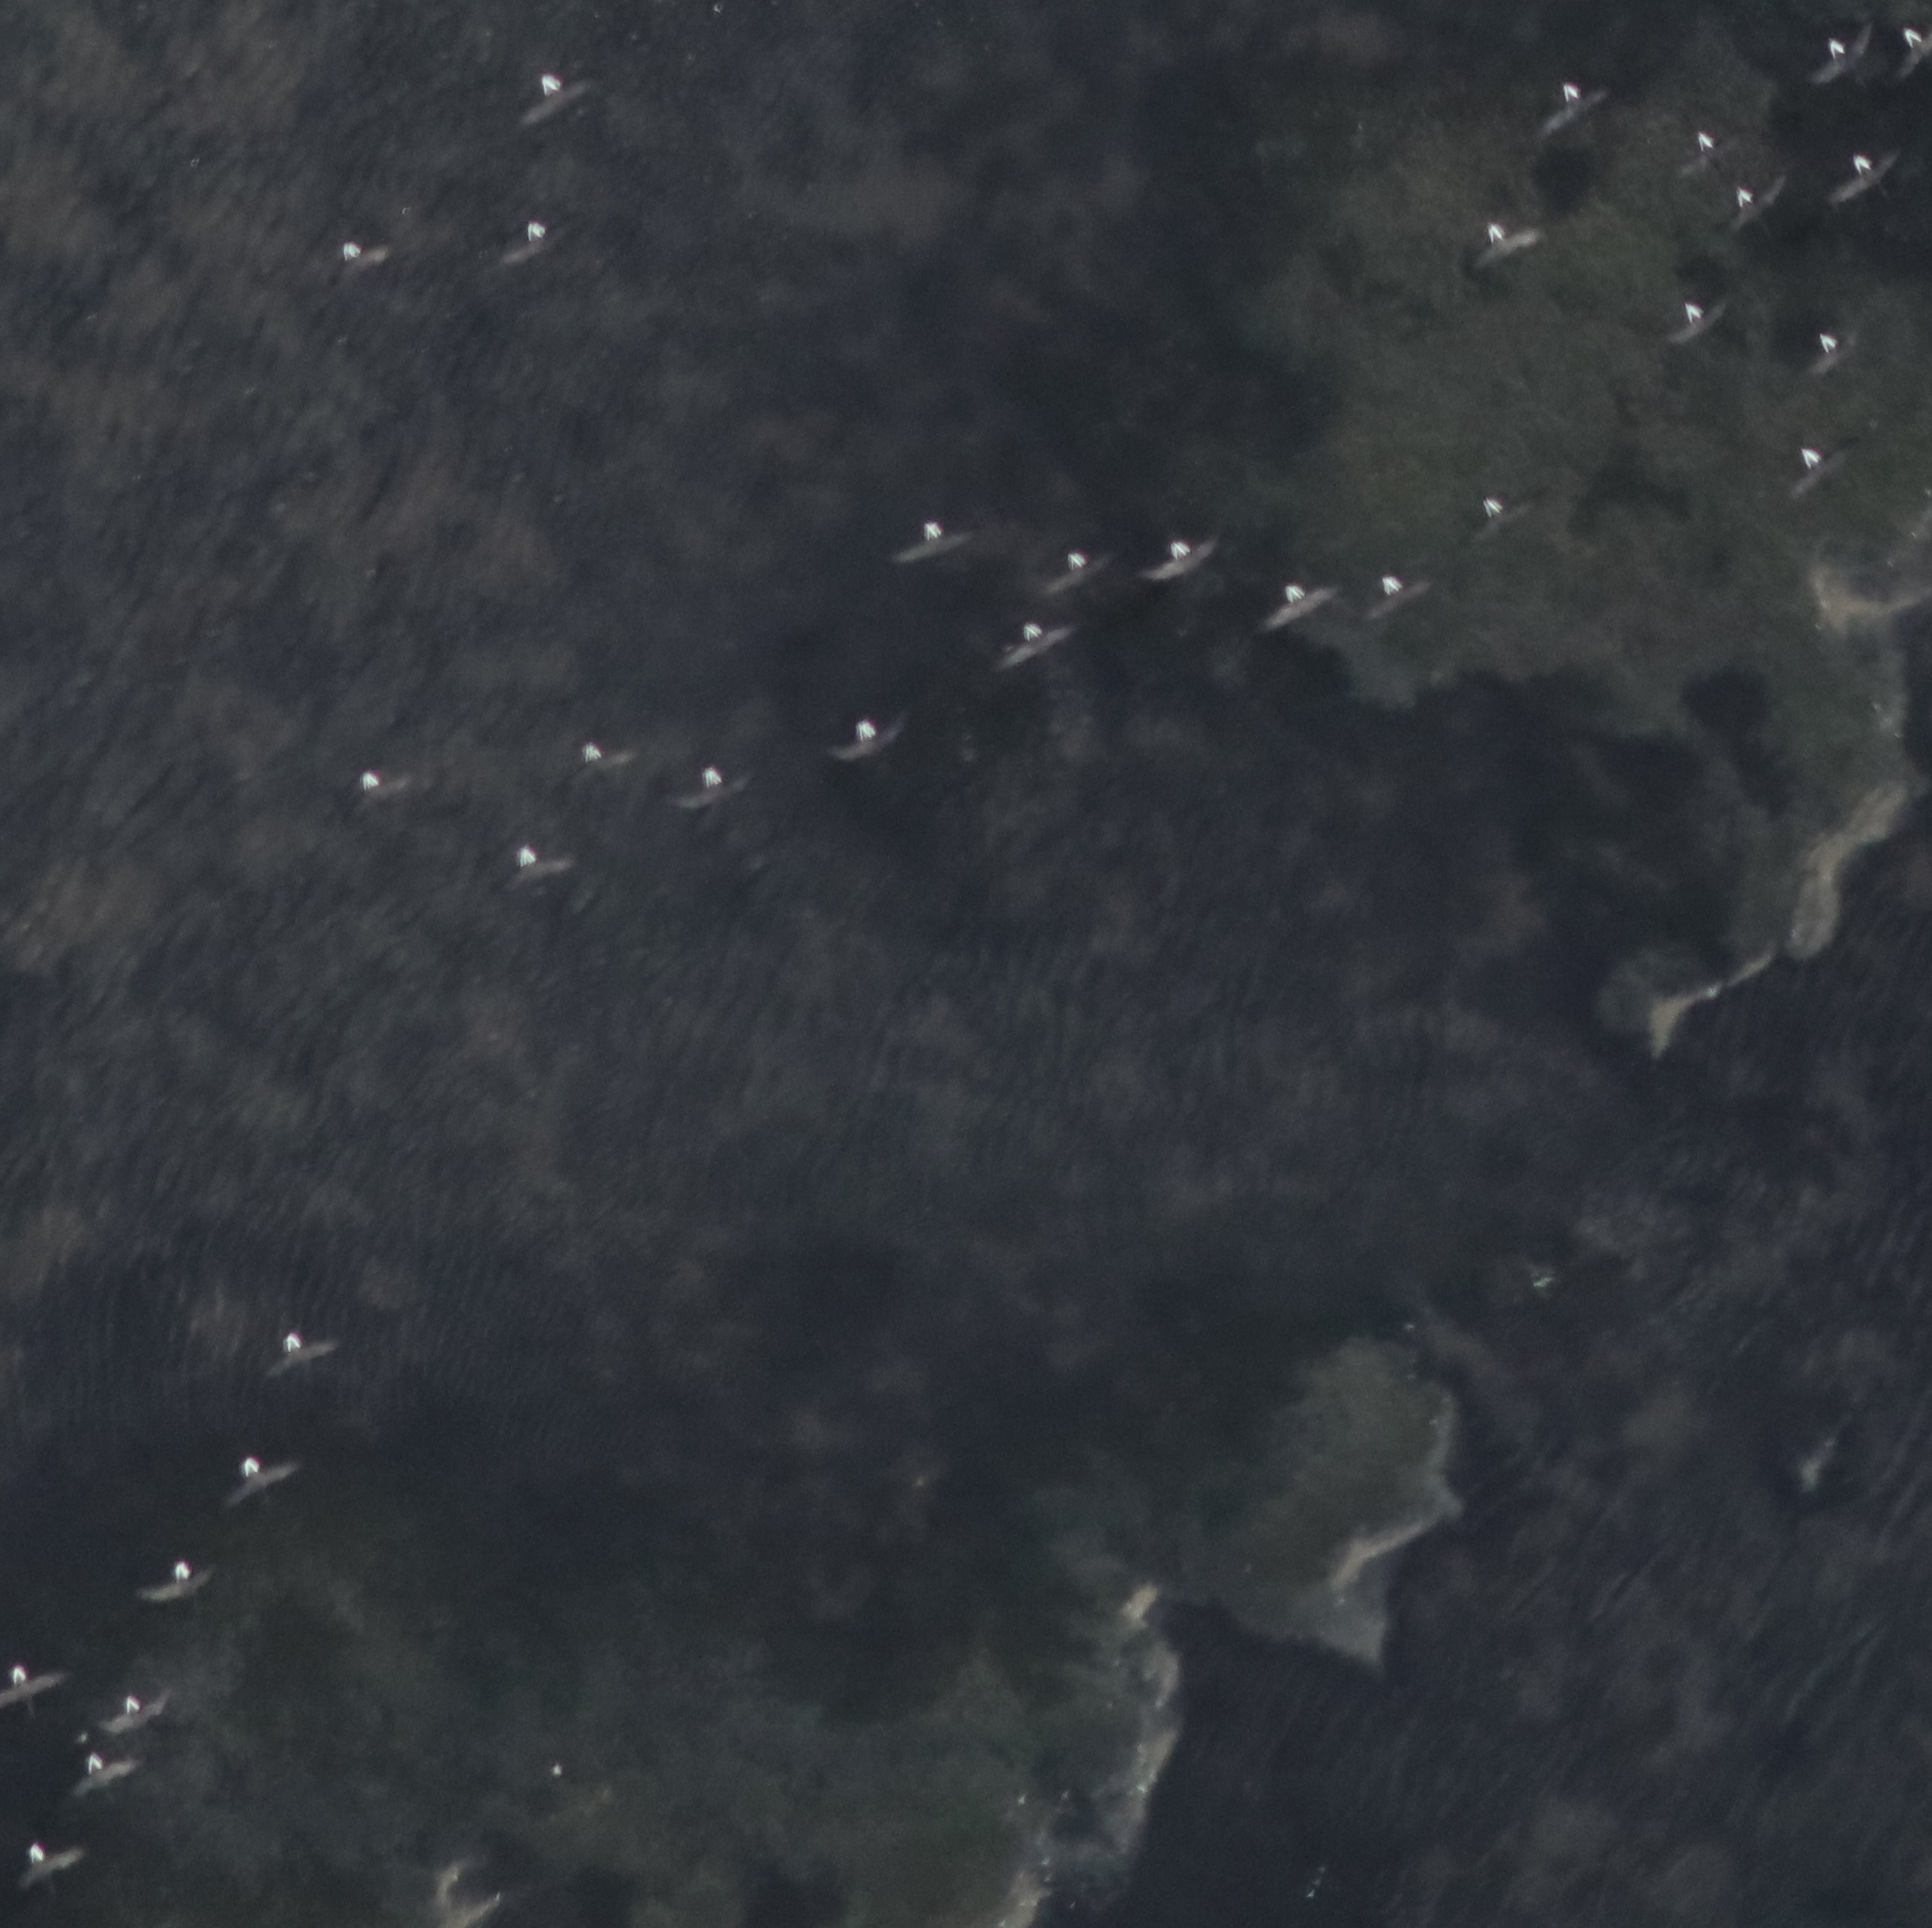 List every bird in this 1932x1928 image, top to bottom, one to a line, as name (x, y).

brant (1916, 46)
brant (1838, 51)
brant (1564, 98)
brant (561, 99)
brant (1705, 157)
brant (1870, 172)
brant (1746, 214)
brant (540, 239)
brant (1500, 245)
brant (354, 256)
brant (1688, 316)
brant (1831, 349)
brant (1814, 465)
brant (1498, 519)
brant (931, 544)
brant (1181, 556)
brant (1081, 564)
brant (1398, 589)
brant (1294, 597)
brant (1024, 639)
brant (872, 732)
brant (601, 765)
brant (704, 788)
brant (382, 793)
brant (533, 871)
brant (301, 1360)
brant (254, 1474)
brant (190, 1581)
brant (11, 1682)
brant (139, 1719)
brant (98, 1773)
brant (43, 1869)